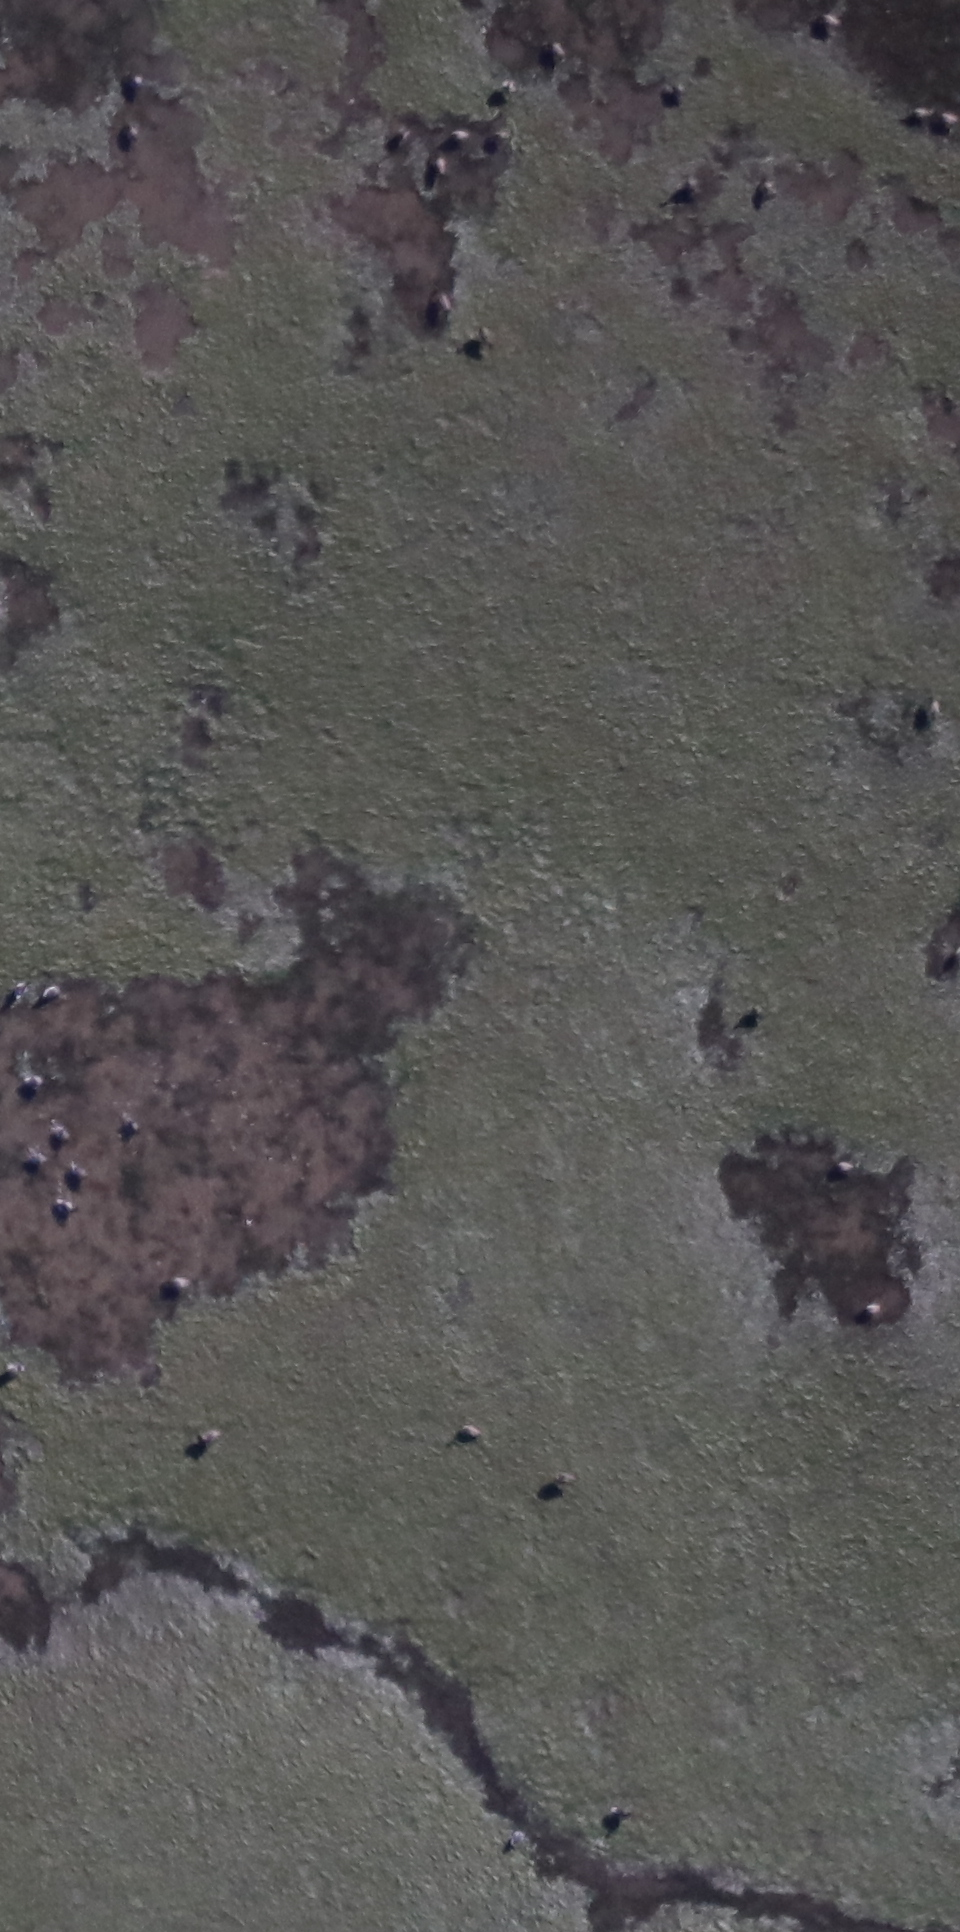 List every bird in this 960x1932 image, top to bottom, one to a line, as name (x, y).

Canada goose (831, 20)
Canada goose (558, 51)
Canada goose (136, 82)
Canada goose (508, 86)
Canada goose (679, 89)
Canada goose (923, 112)
Canada goose (951, 117)
Canada goose (129, 132)
Canada goose (461, 134)
Canada goose (399, 135)
Canada goose (497, 139)
Canada goose (442, 168)
Canada goose (690, 183)
Canada goose (766, 190)
Canada goose (446, 304)
Canada goose (482, 334)
Canada goose (935, 711)
brant (20, 989)
brant (51, 992)
brant (31, 1083)
brant (131, 1125)
brant (60, 1133)
brant (37, 1158)
Canada goose (846, 1165)
brant (78, 1174)
brant (65, 1203)
Canada goose (180, 1282)
Canada goose (874, 1306)
brant (11, 1368)
Canada goose (471, 1430)
Canada goose (211, 1434)
Canada goose (568, 1479)
brant (618, 1811)
brant (518, 1838)